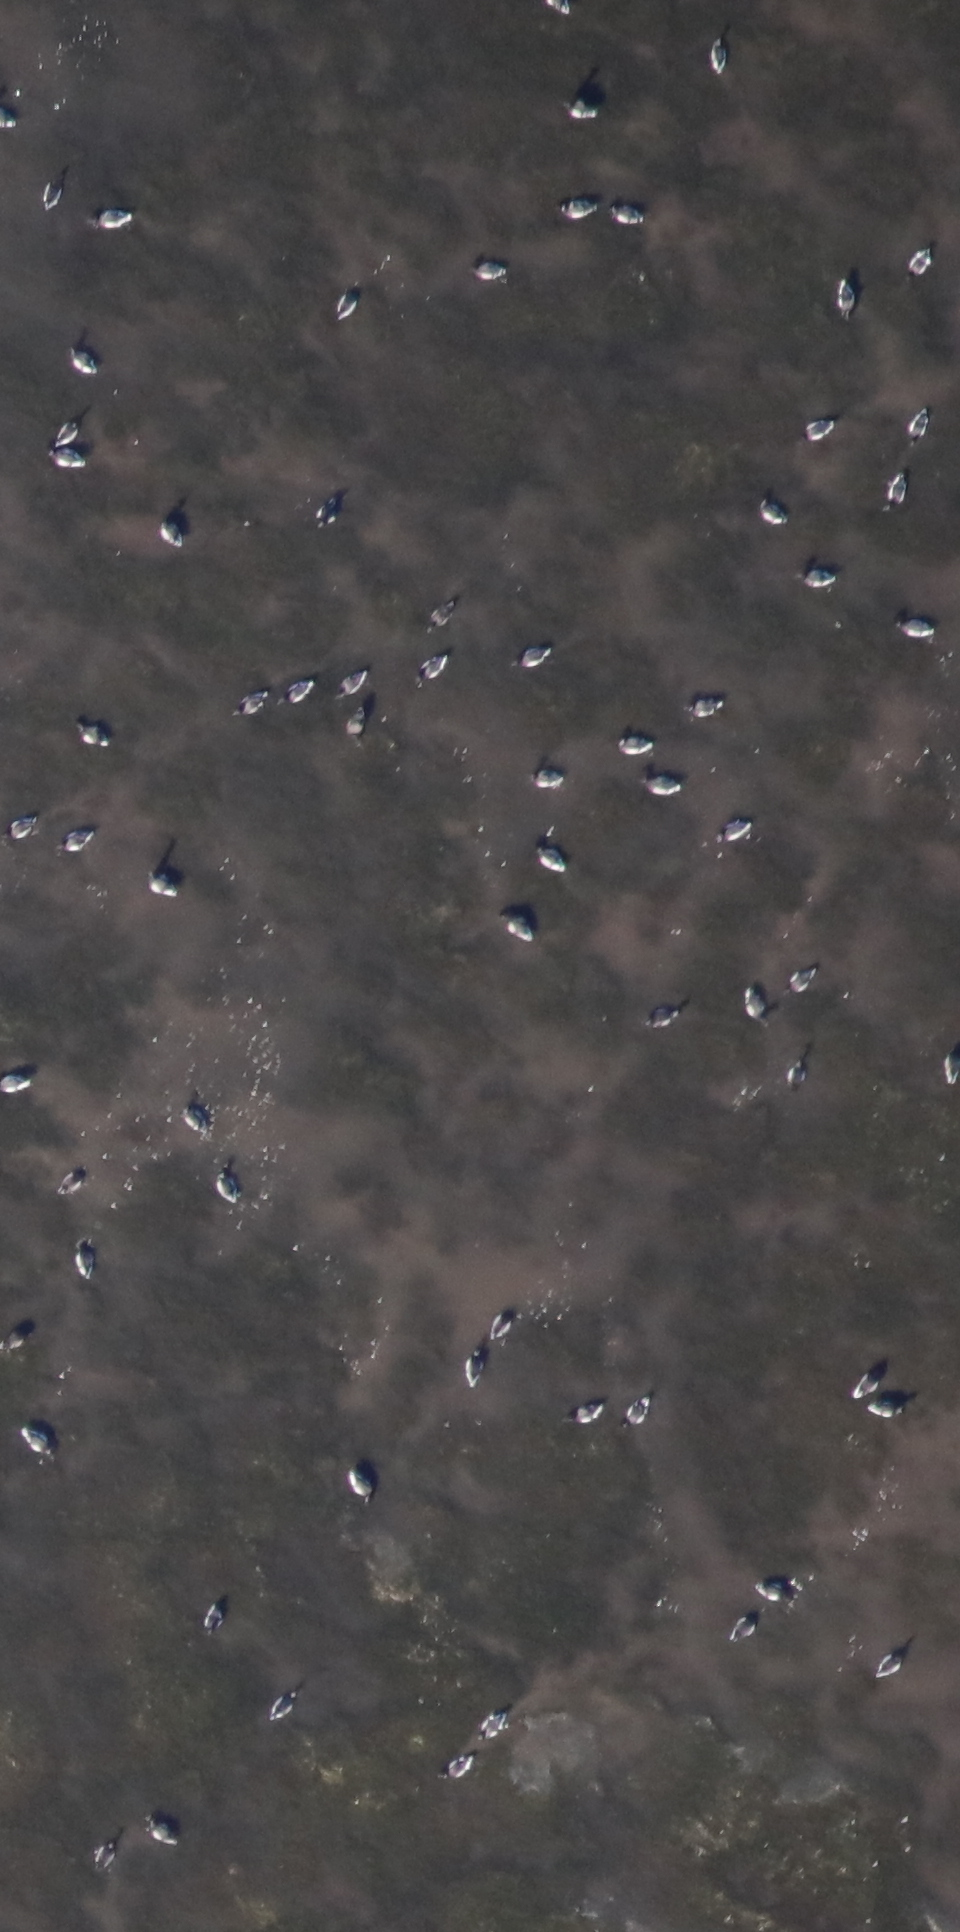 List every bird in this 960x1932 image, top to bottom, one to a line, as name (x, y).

brant (560, 1)
brant (720, 54)
brant (581, 112)
brant (52, 193)
brant (579, 209)
brant (625, 214)
brant (112, 217)
brant (920, 263)
brant (489, 270)
brant (849, 297)
brant (347, 304)
brant (85, 366)
brant (919, 427)
brant (818, 431)
brant (71, 432)
brant (67, 459)
brant (897, 490)
brant (772, 510)
brant (329, 511)
brant (173, 531)
brant (816, 578)
brant (441, 615)
brant (916, 627)
brant (534, 657)
brant (432, 668)
brant (354, 683)
brant (297, 690)
brant (251, 704)
brant (705, 708)
brant (356, 721)
brant (93, 733)
brant (631, 743)
brant (546, 778)
brant (662, 785)
brant (22, 828)
brant (733, 836)
brant (75, 841)
brant (548, 856)
brant (163, 884)
brant (519, 927)
brant (804, 980)
brant (758, 1004)
brant (662, 1017)
brant (796, 1076)
brant (11, 1082)
brant (194, 1116)
brant (71, 1183)
brant (228, 1186)
brant (86, 1260)
brant (502, 1328)
brant (15, 1341)
brant (475, 1367)
brant (867, 1386)
brant (883, 1405)
brant (637, 1412)
brant (587, 1413)
brant (38, 1440)
brant (360, 1483)
brant (774, 1591)
brant (217, 1617)
brant (745, 1628)
brant (890, 1665)
brant (285, 1706)
brant (493, 1726)
brant (458, 1768)
brant (163, 1831)
brant (105, 1857)